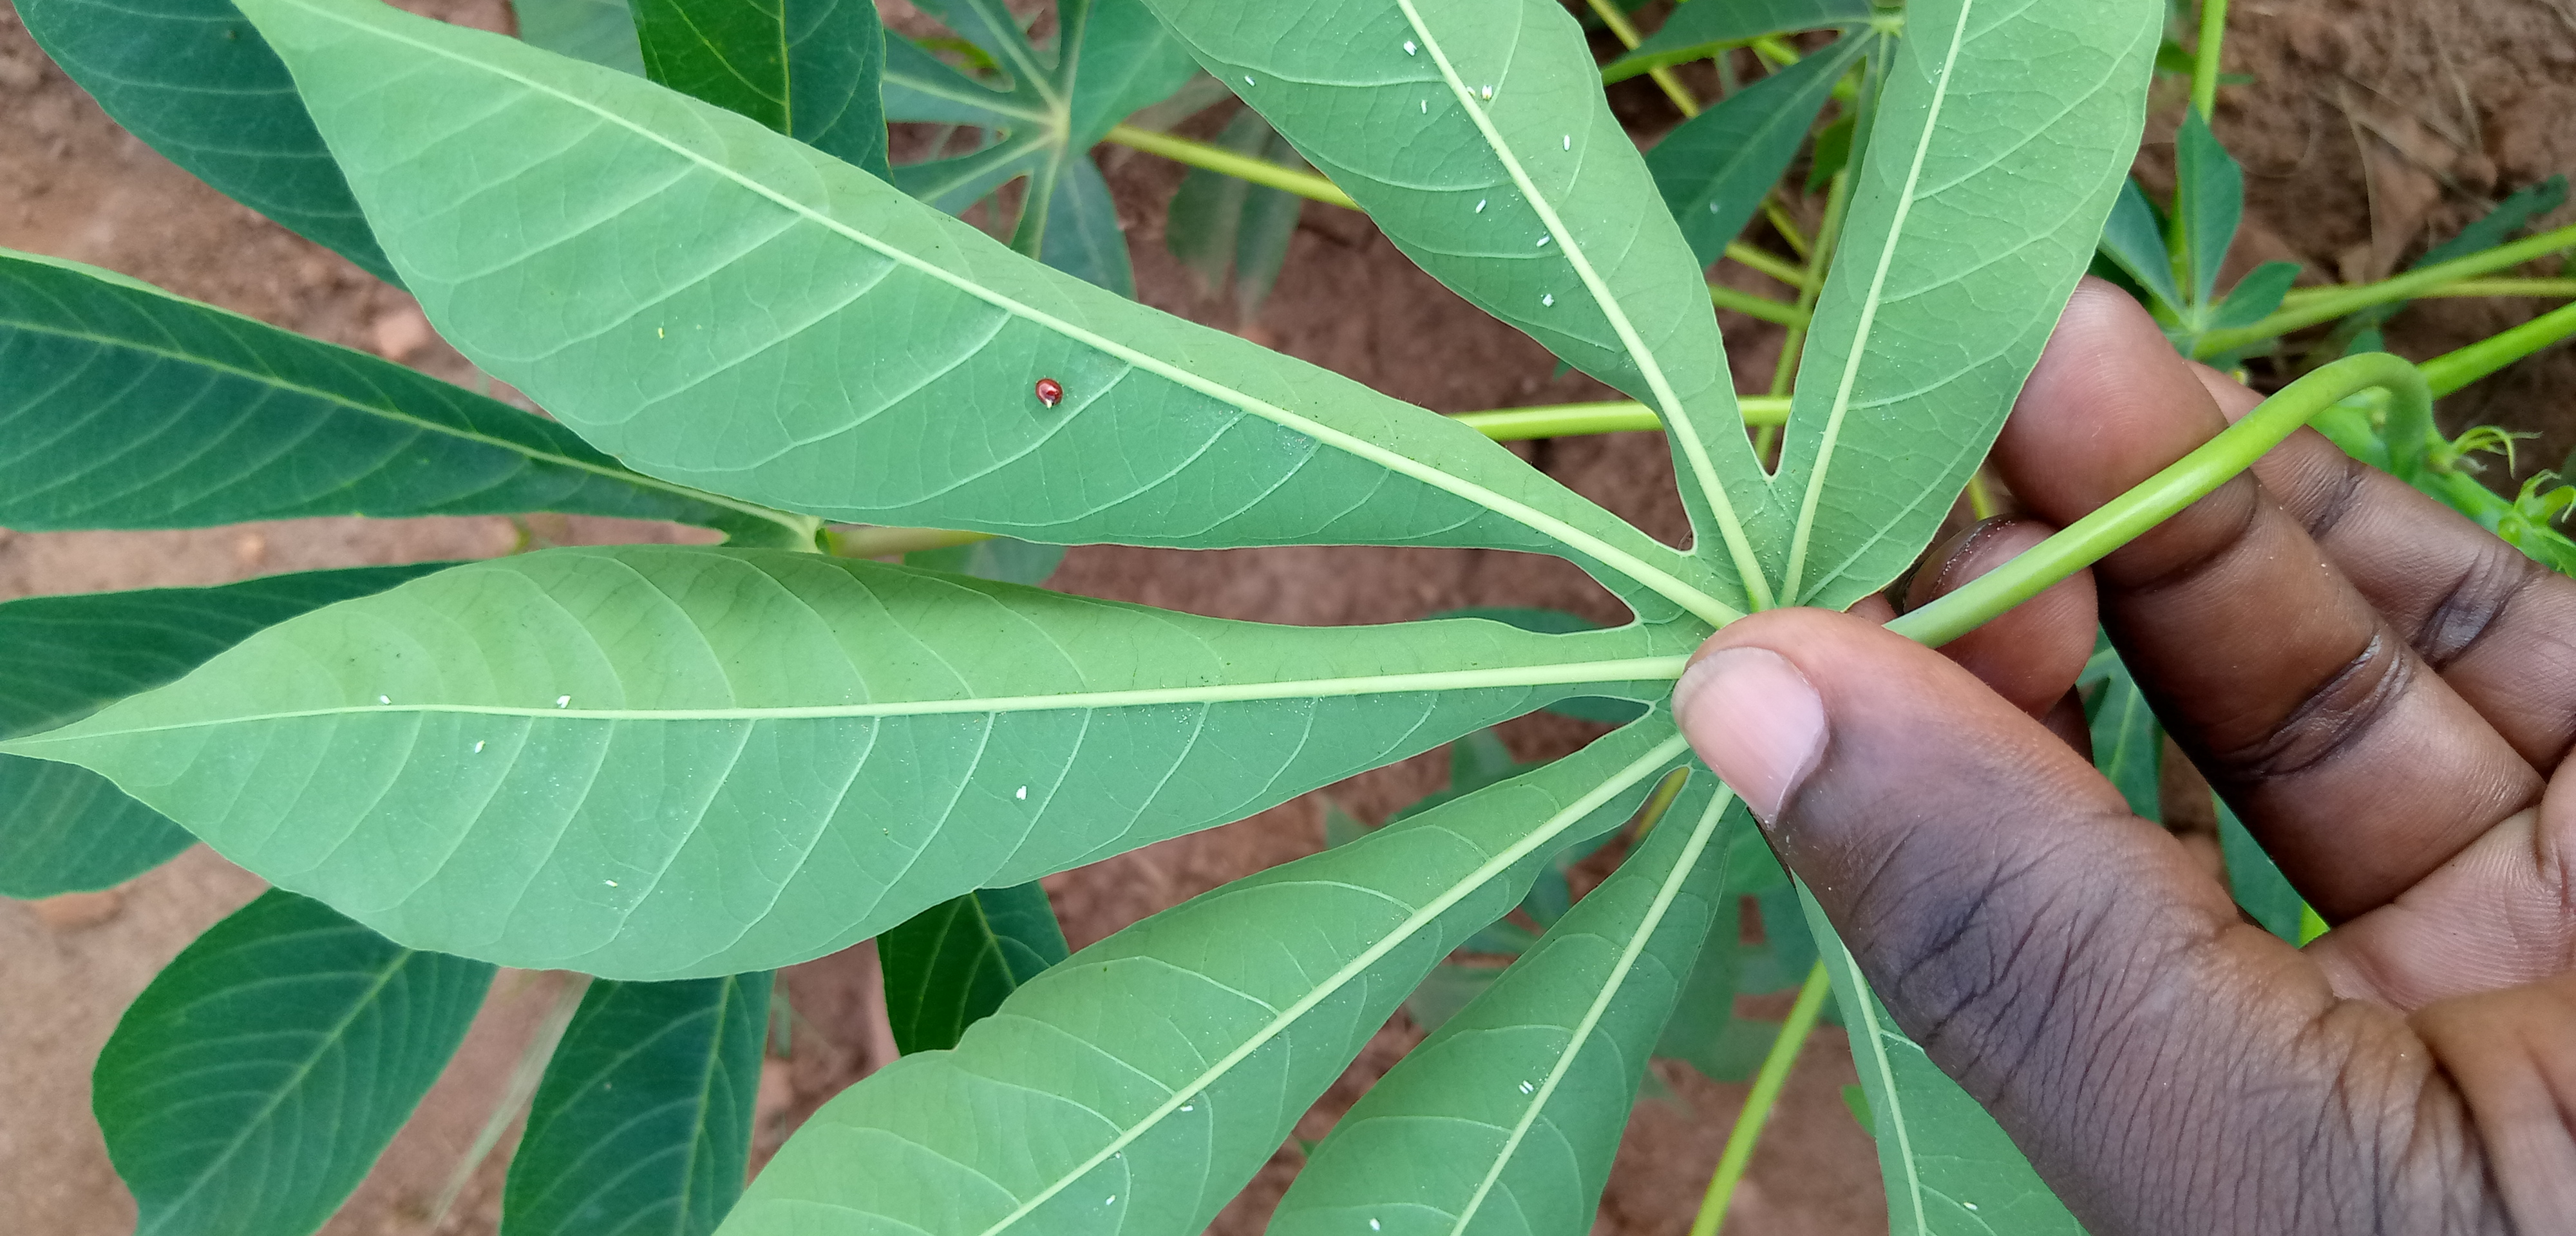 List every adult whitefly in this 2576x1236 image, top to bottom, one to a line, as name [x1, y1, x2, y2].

whitefly [1406, 39, 1418, 52]
whitefly [1402, 42, 1416, 57]
whitefly [1242, 74, 1257, 88]
whitefly [1481, 83, 1487, 101]
whitefly [1487, 84, 1495, 102]
whitefly [1465, 85, 1477, 97]
whitefly [1419, 98, 1430, 116]
whitefly [1562, 133, 1573, 153]
whitefly [1474, 198, 1488, 215]
whitefly [1535, 234, 1551, 248]
whitefly [1541, 292, 1553, 306]
whitefly [1546, 297, 1555, 308]
whitefly [376, 691, 394, 708]
whitefly [553, 692, 575, 711]
whitefly [470, 737, 489, 758]
whitefly [1019, 783, 1028, 802]
whitefly [1015, 786, 1022, 803]
whitefly [601, 876, 621, 892]
whitefly [1522, 1078, 1536, 1093]
whitefly [1517, 1083, 1531, 1096]
whitefly [1177, 1100, 1196, 1114]
whitefly [1103, 1192, 1119, 1210]
whitefly [1961, 1197, 1981, 1213]
whitefly [1366, 1213, 1383, 1234]